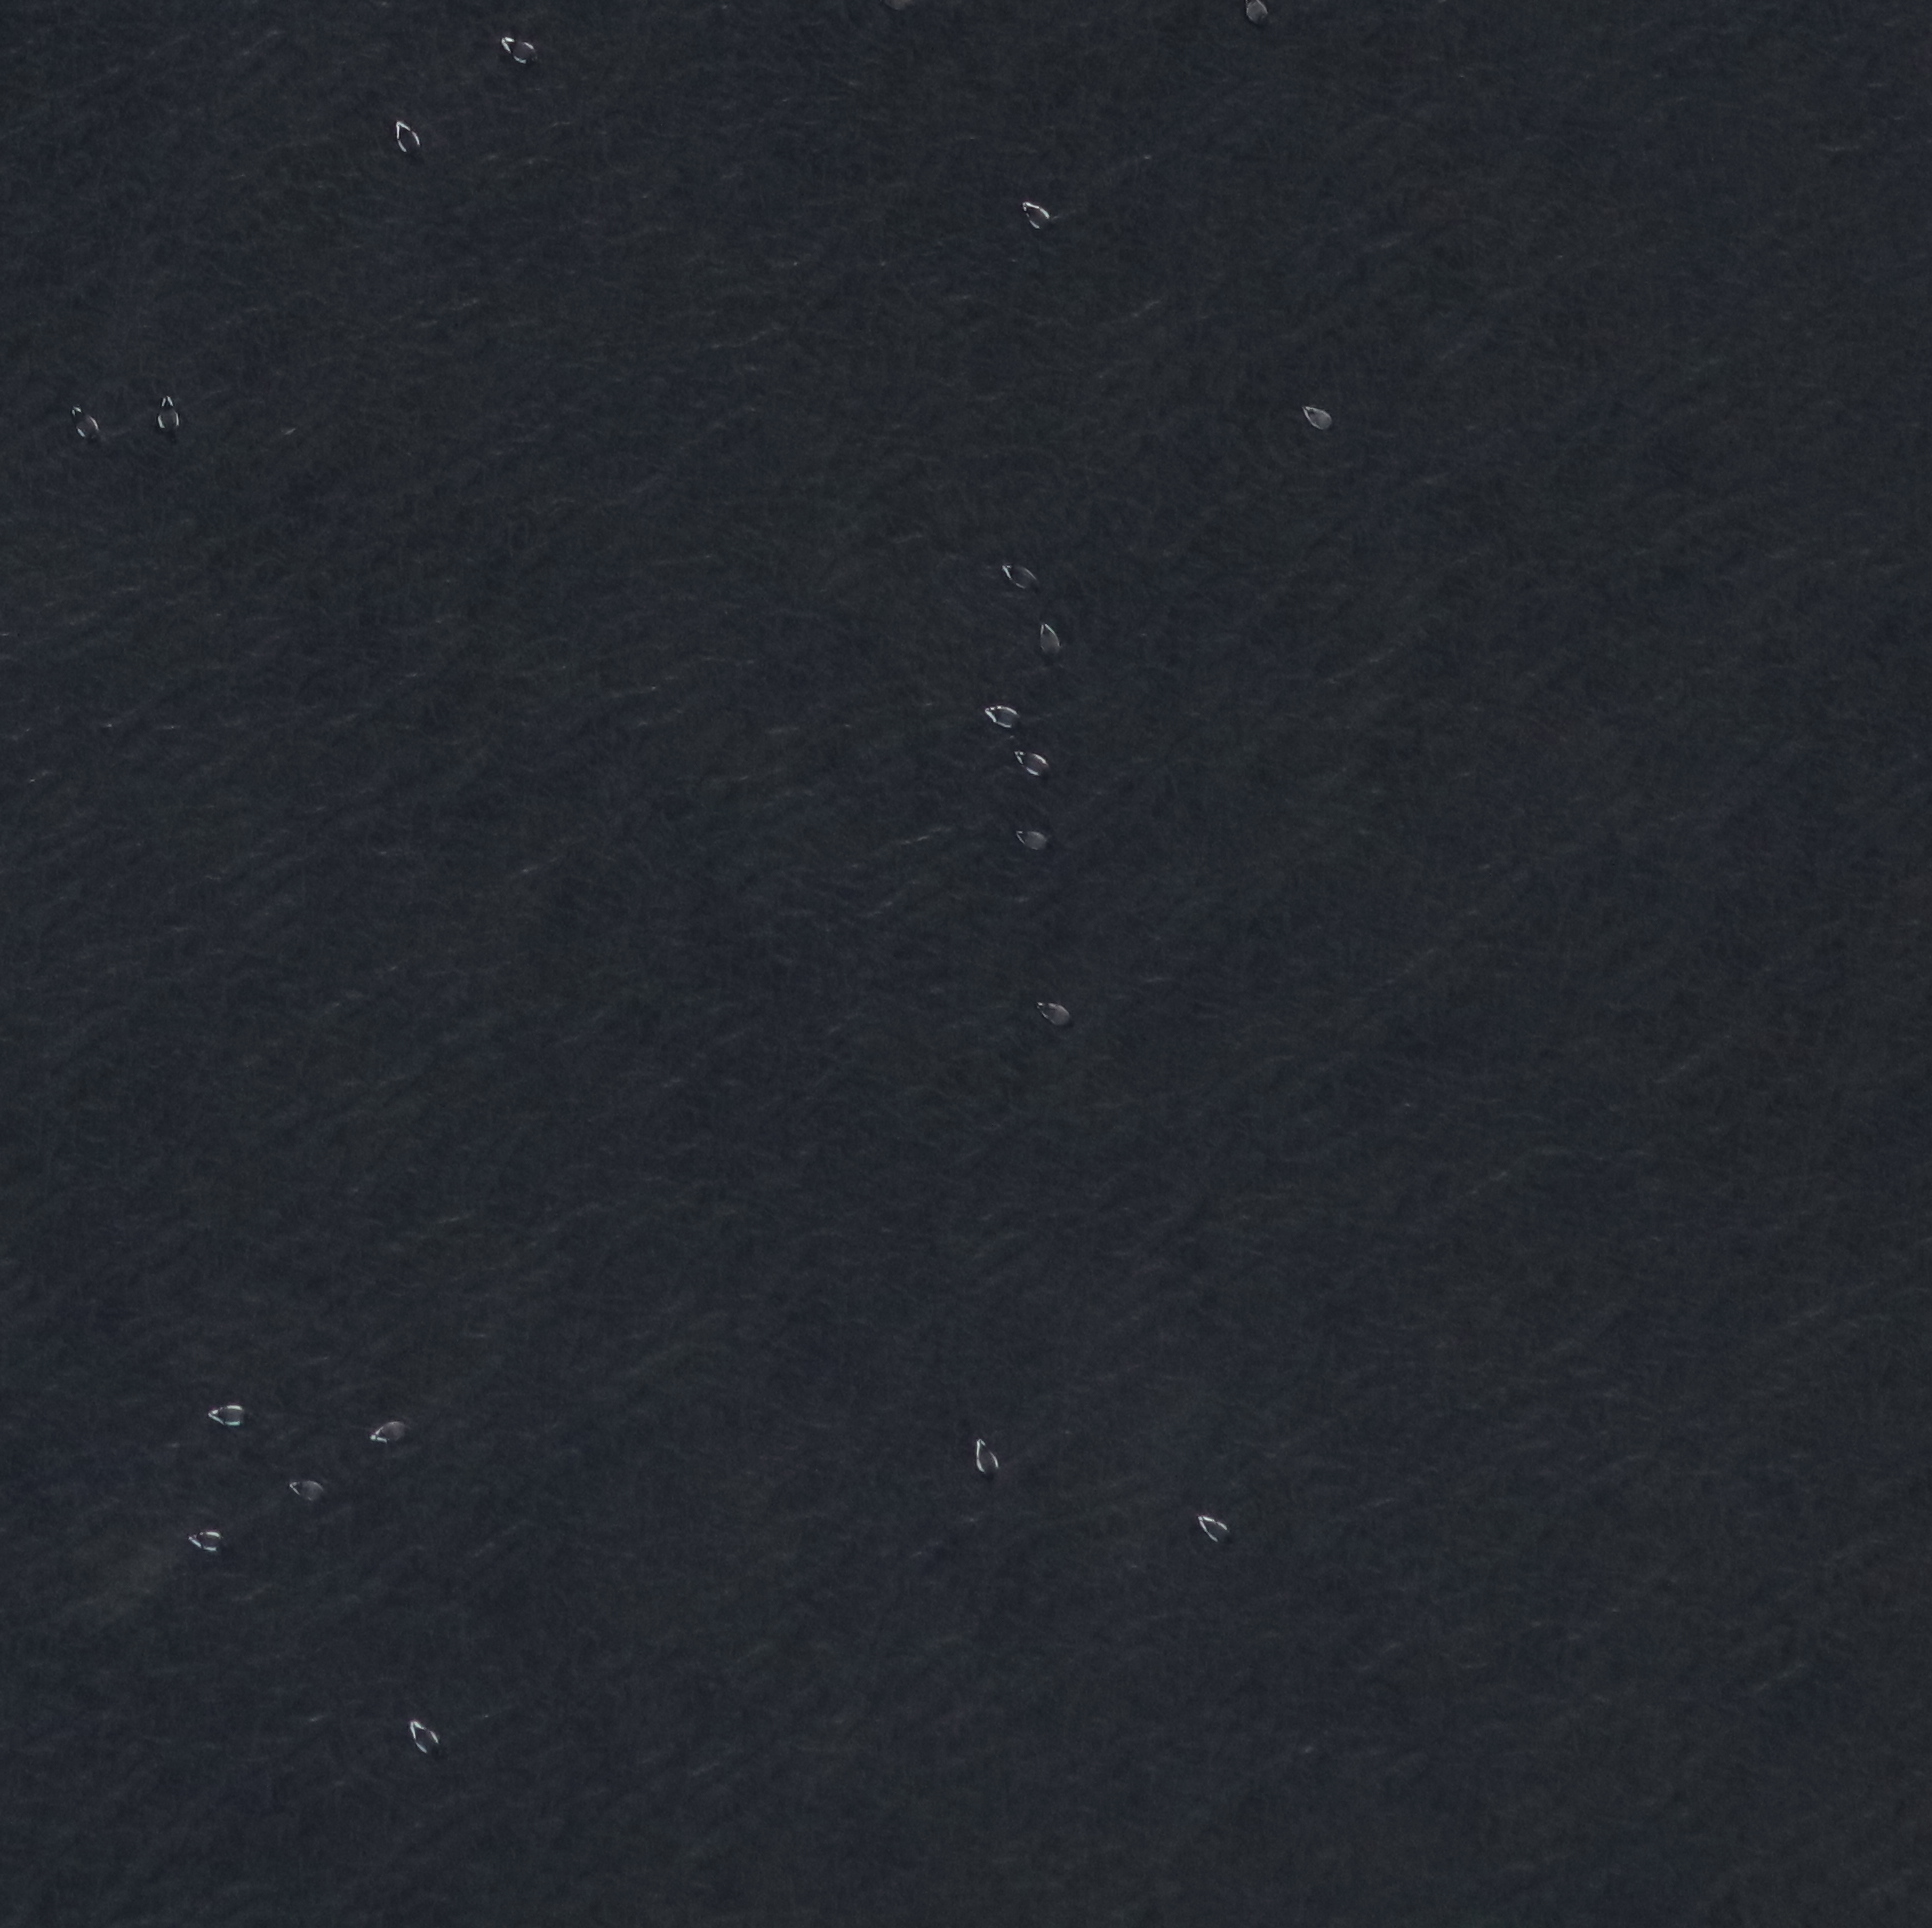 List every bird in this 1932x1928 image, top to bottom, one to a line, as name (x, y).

brant (898, 2)
brant (1256, 9)
brant (520, 53)
brant (407, 140)
brant (1037, 216)
brant (169, 416)
brant (1319, 419)
brant (87, 426)
brant (1019, 578)
brant (1048, 641)
brant (1006, 717)
brant (1031, 763)
brant (1031, 838)
brant (1055, 1015)
brant (230, 1415)
brant (390, 1433)
brant (985, 1457)
brant (310, 1492)
brant (1215, 1528)
brant (208, 1541)
brant (423, 1738)